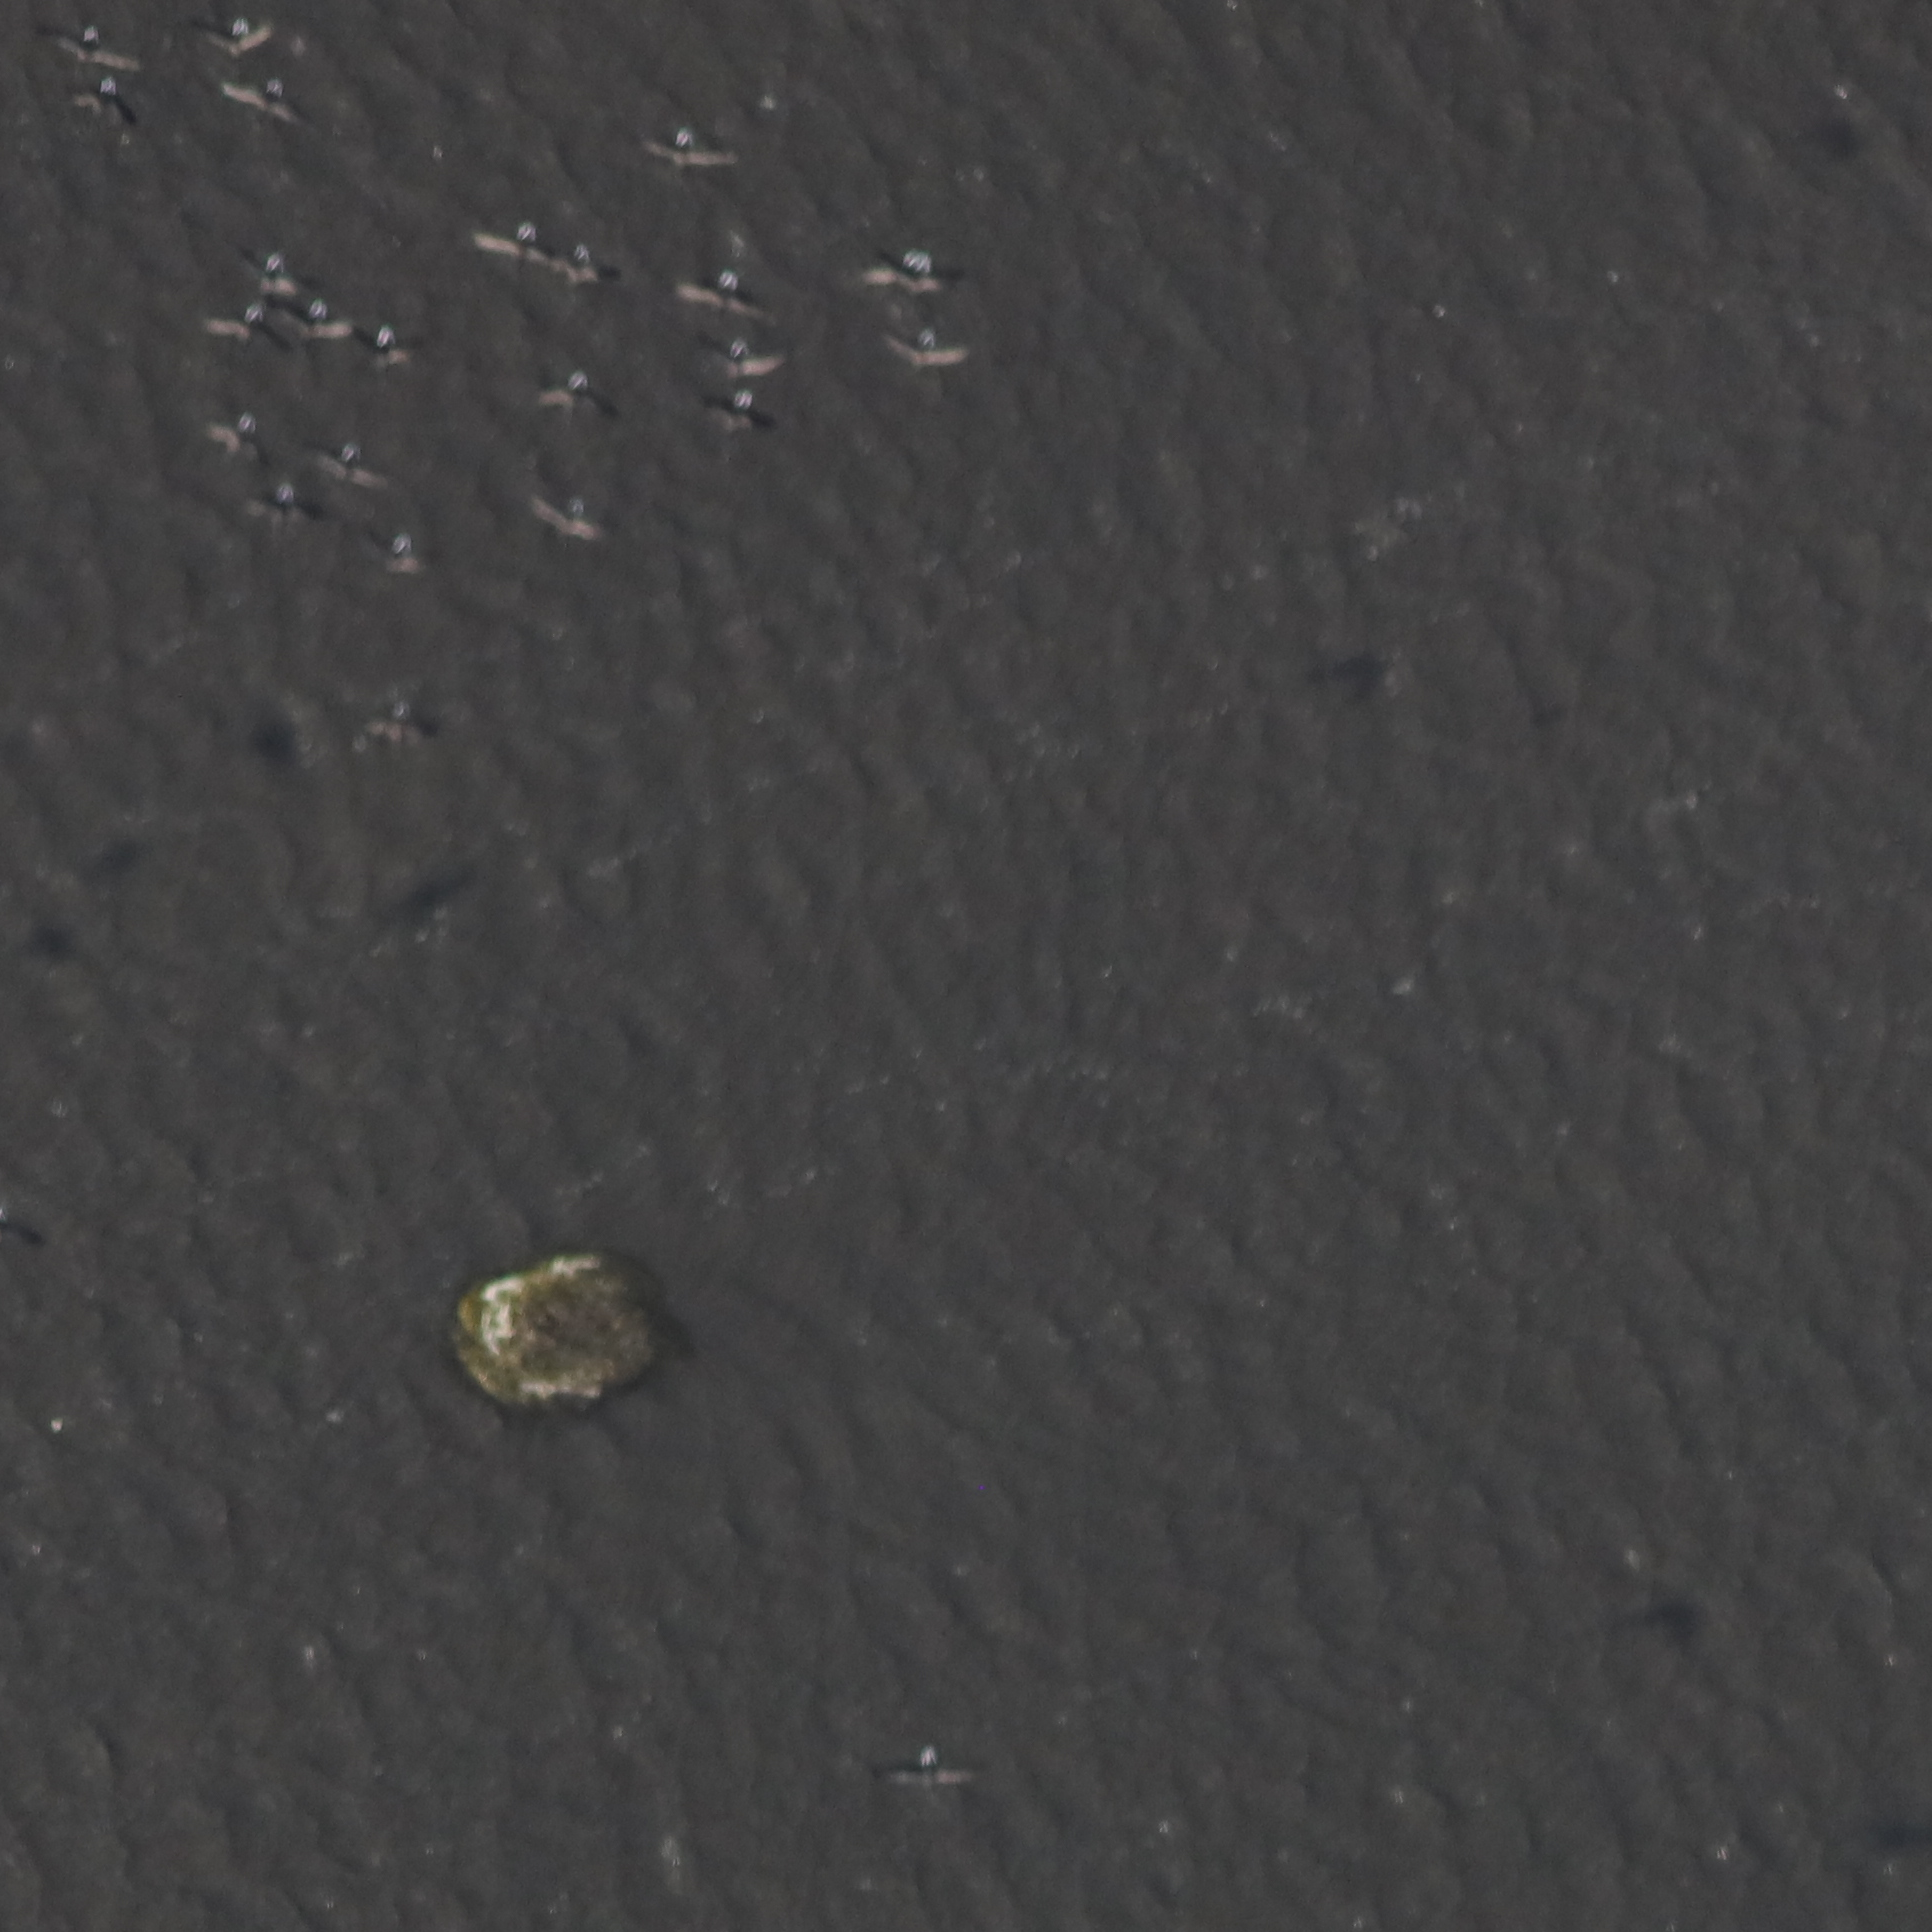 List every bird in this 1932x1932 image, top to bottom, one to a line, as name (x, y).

brant (236, 45)
brant (87, 49)
brant (104, 99)
brant (268, 99)
brant (683, 161)
brant (521, 247)
brant (576, 267)
brant (918, 280)
brant (274, 284)
brant (726, 300)
brant (315, 320)
brant (249, 333)
brant (382, 355)
brant (920, 356)
brant (739, 371)
brant (577, 398)
brant (733, 417)
brant (240, 436)
brant (350, 475)
brant (286, 512)
brant (566, 524)
brant (396, 566)
brant (403, 731)
brant (928, 1777)